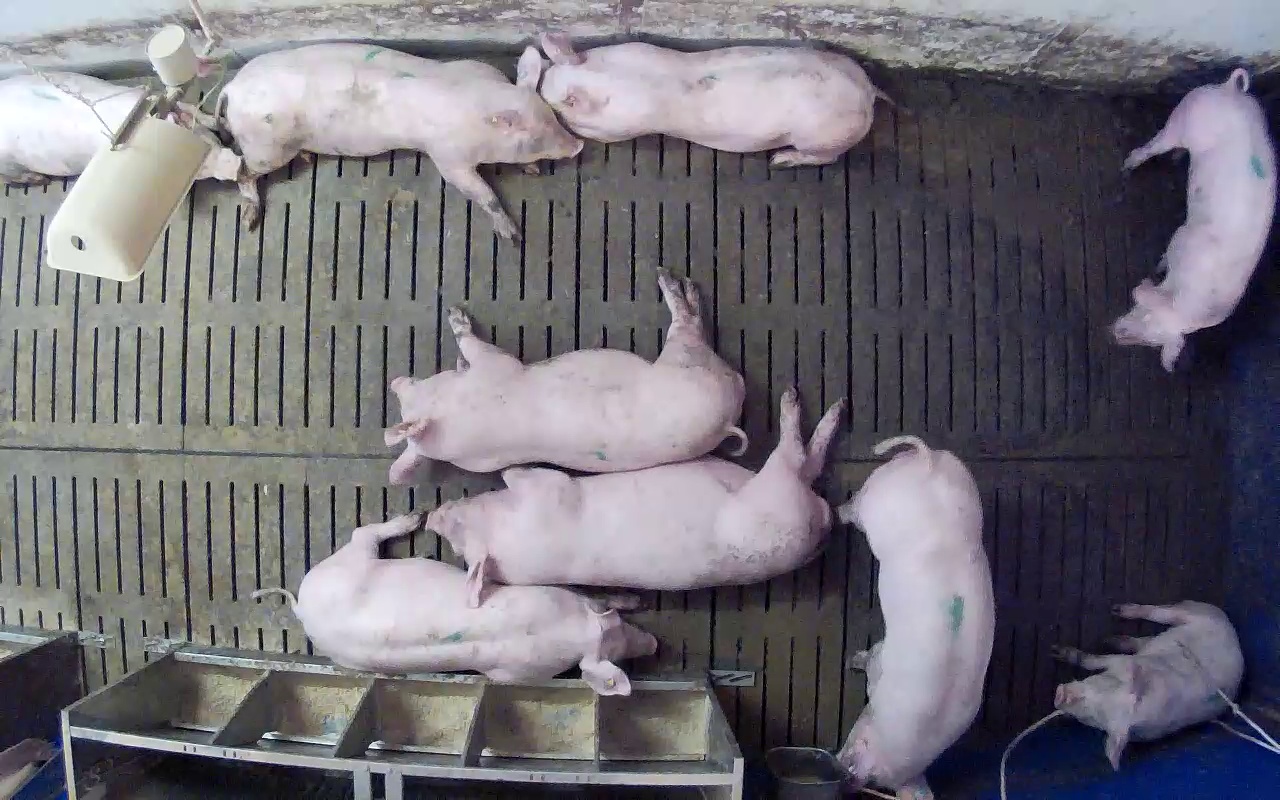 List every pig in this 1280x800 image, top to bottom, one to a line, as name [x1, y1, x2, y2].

pig [515, 32, 898, 170]
pig [215, 41, 584, 248]
pig [1111, 69, 1277, 377]
pig [0, 74, 245, 185]
pig [382, 266, 749, 489]
pig [424, 381, 848, 610]
pig [840, 435, 994, 799]
pig [249, 510, 657, 698]
pig [1052, 598, 1244, 775]